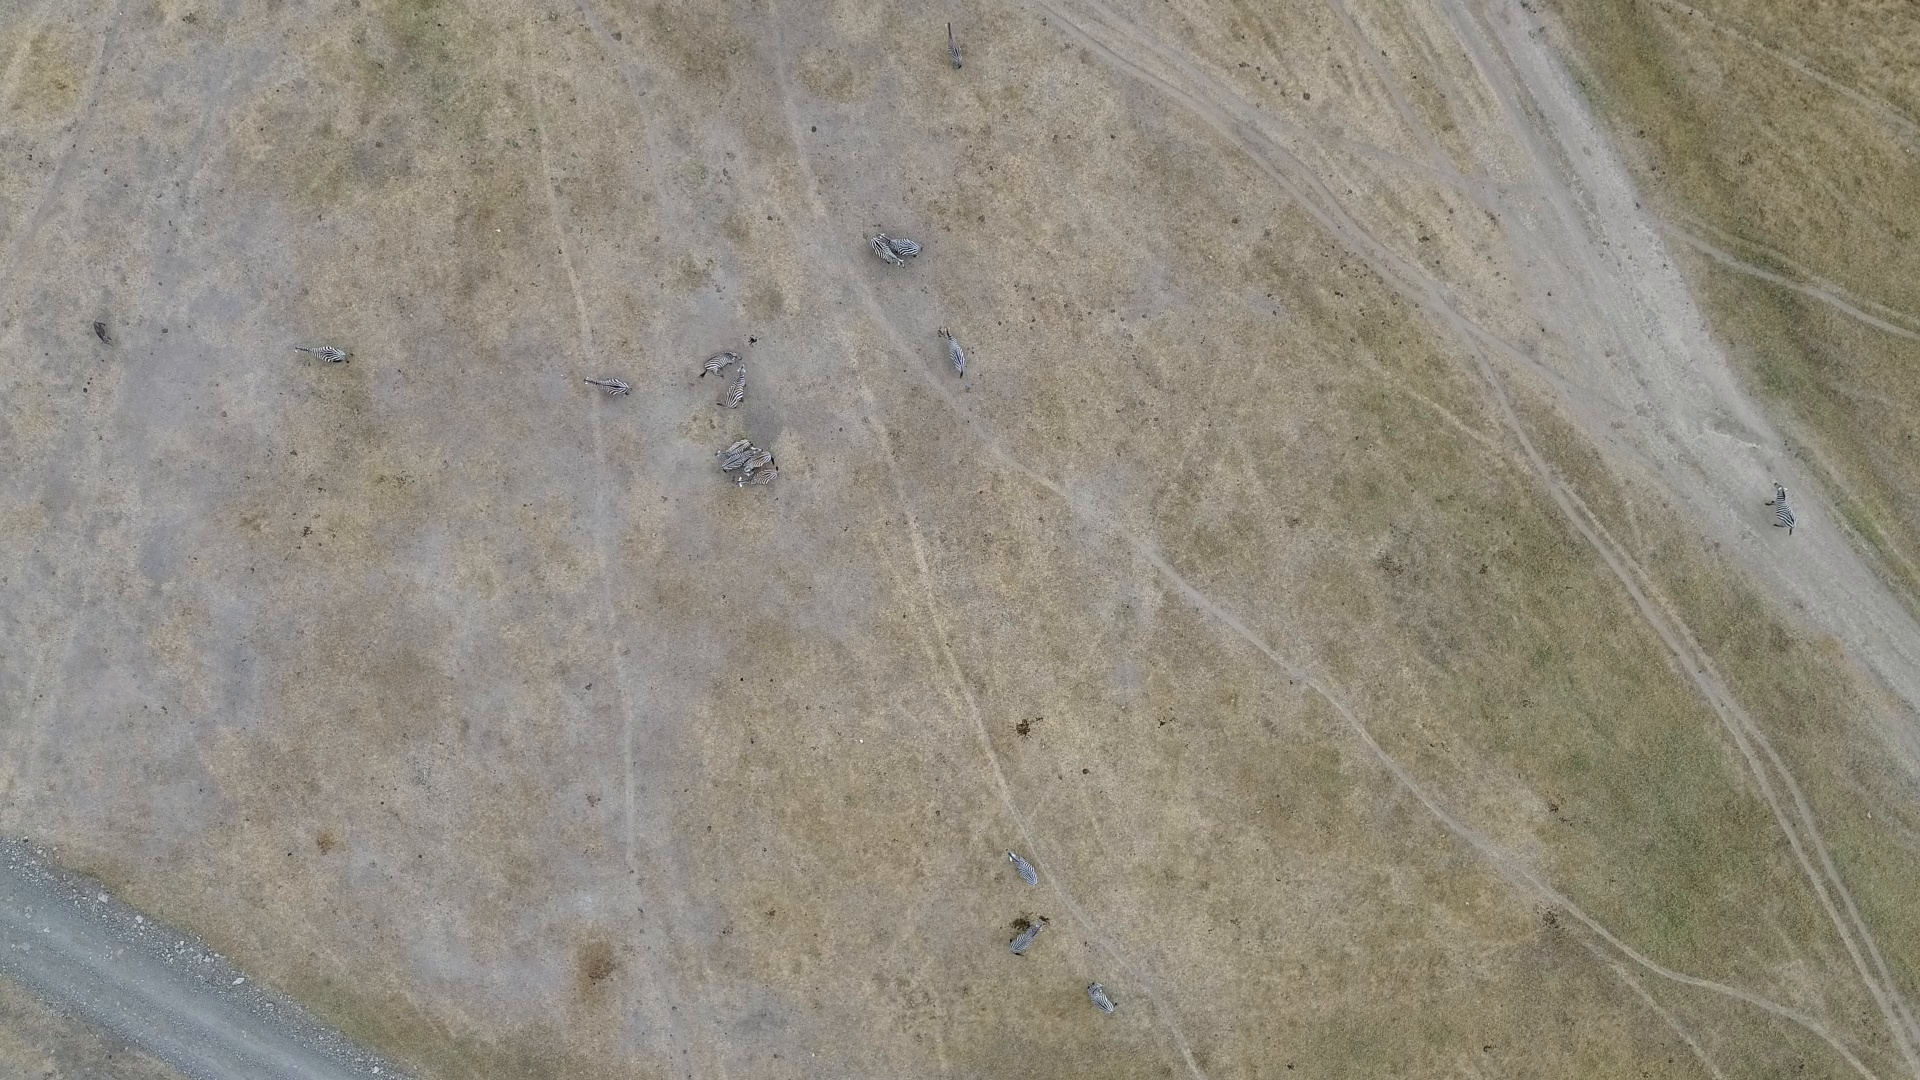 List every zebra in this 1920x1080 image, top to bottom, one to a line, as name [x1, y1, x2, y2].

zebra [948, 33, 963, 70]
zebra [877, 233, 919, 255]
zebra [870, 237, 904, 268]
zebra [941, 330, 965, 368]
zebra [307, 345, 346, 362]
zebra [704, 352, 733, 372]
zebra [726, 362, 747, 410]
zebra [590, 376, 629, 393]
zebra [714, 438, 752, 459]
zebra [723, 448, 765, 470]
zebra [741, 451, 771, 473]
zebra [736, 470, 778, 487]
zebra [1774, 485, 1798, 528]
zebra [1007, 851, 1039, 886]
zebra [1010, 921, 1045, 955]
zebra [1088, 982, 1114, 1014]